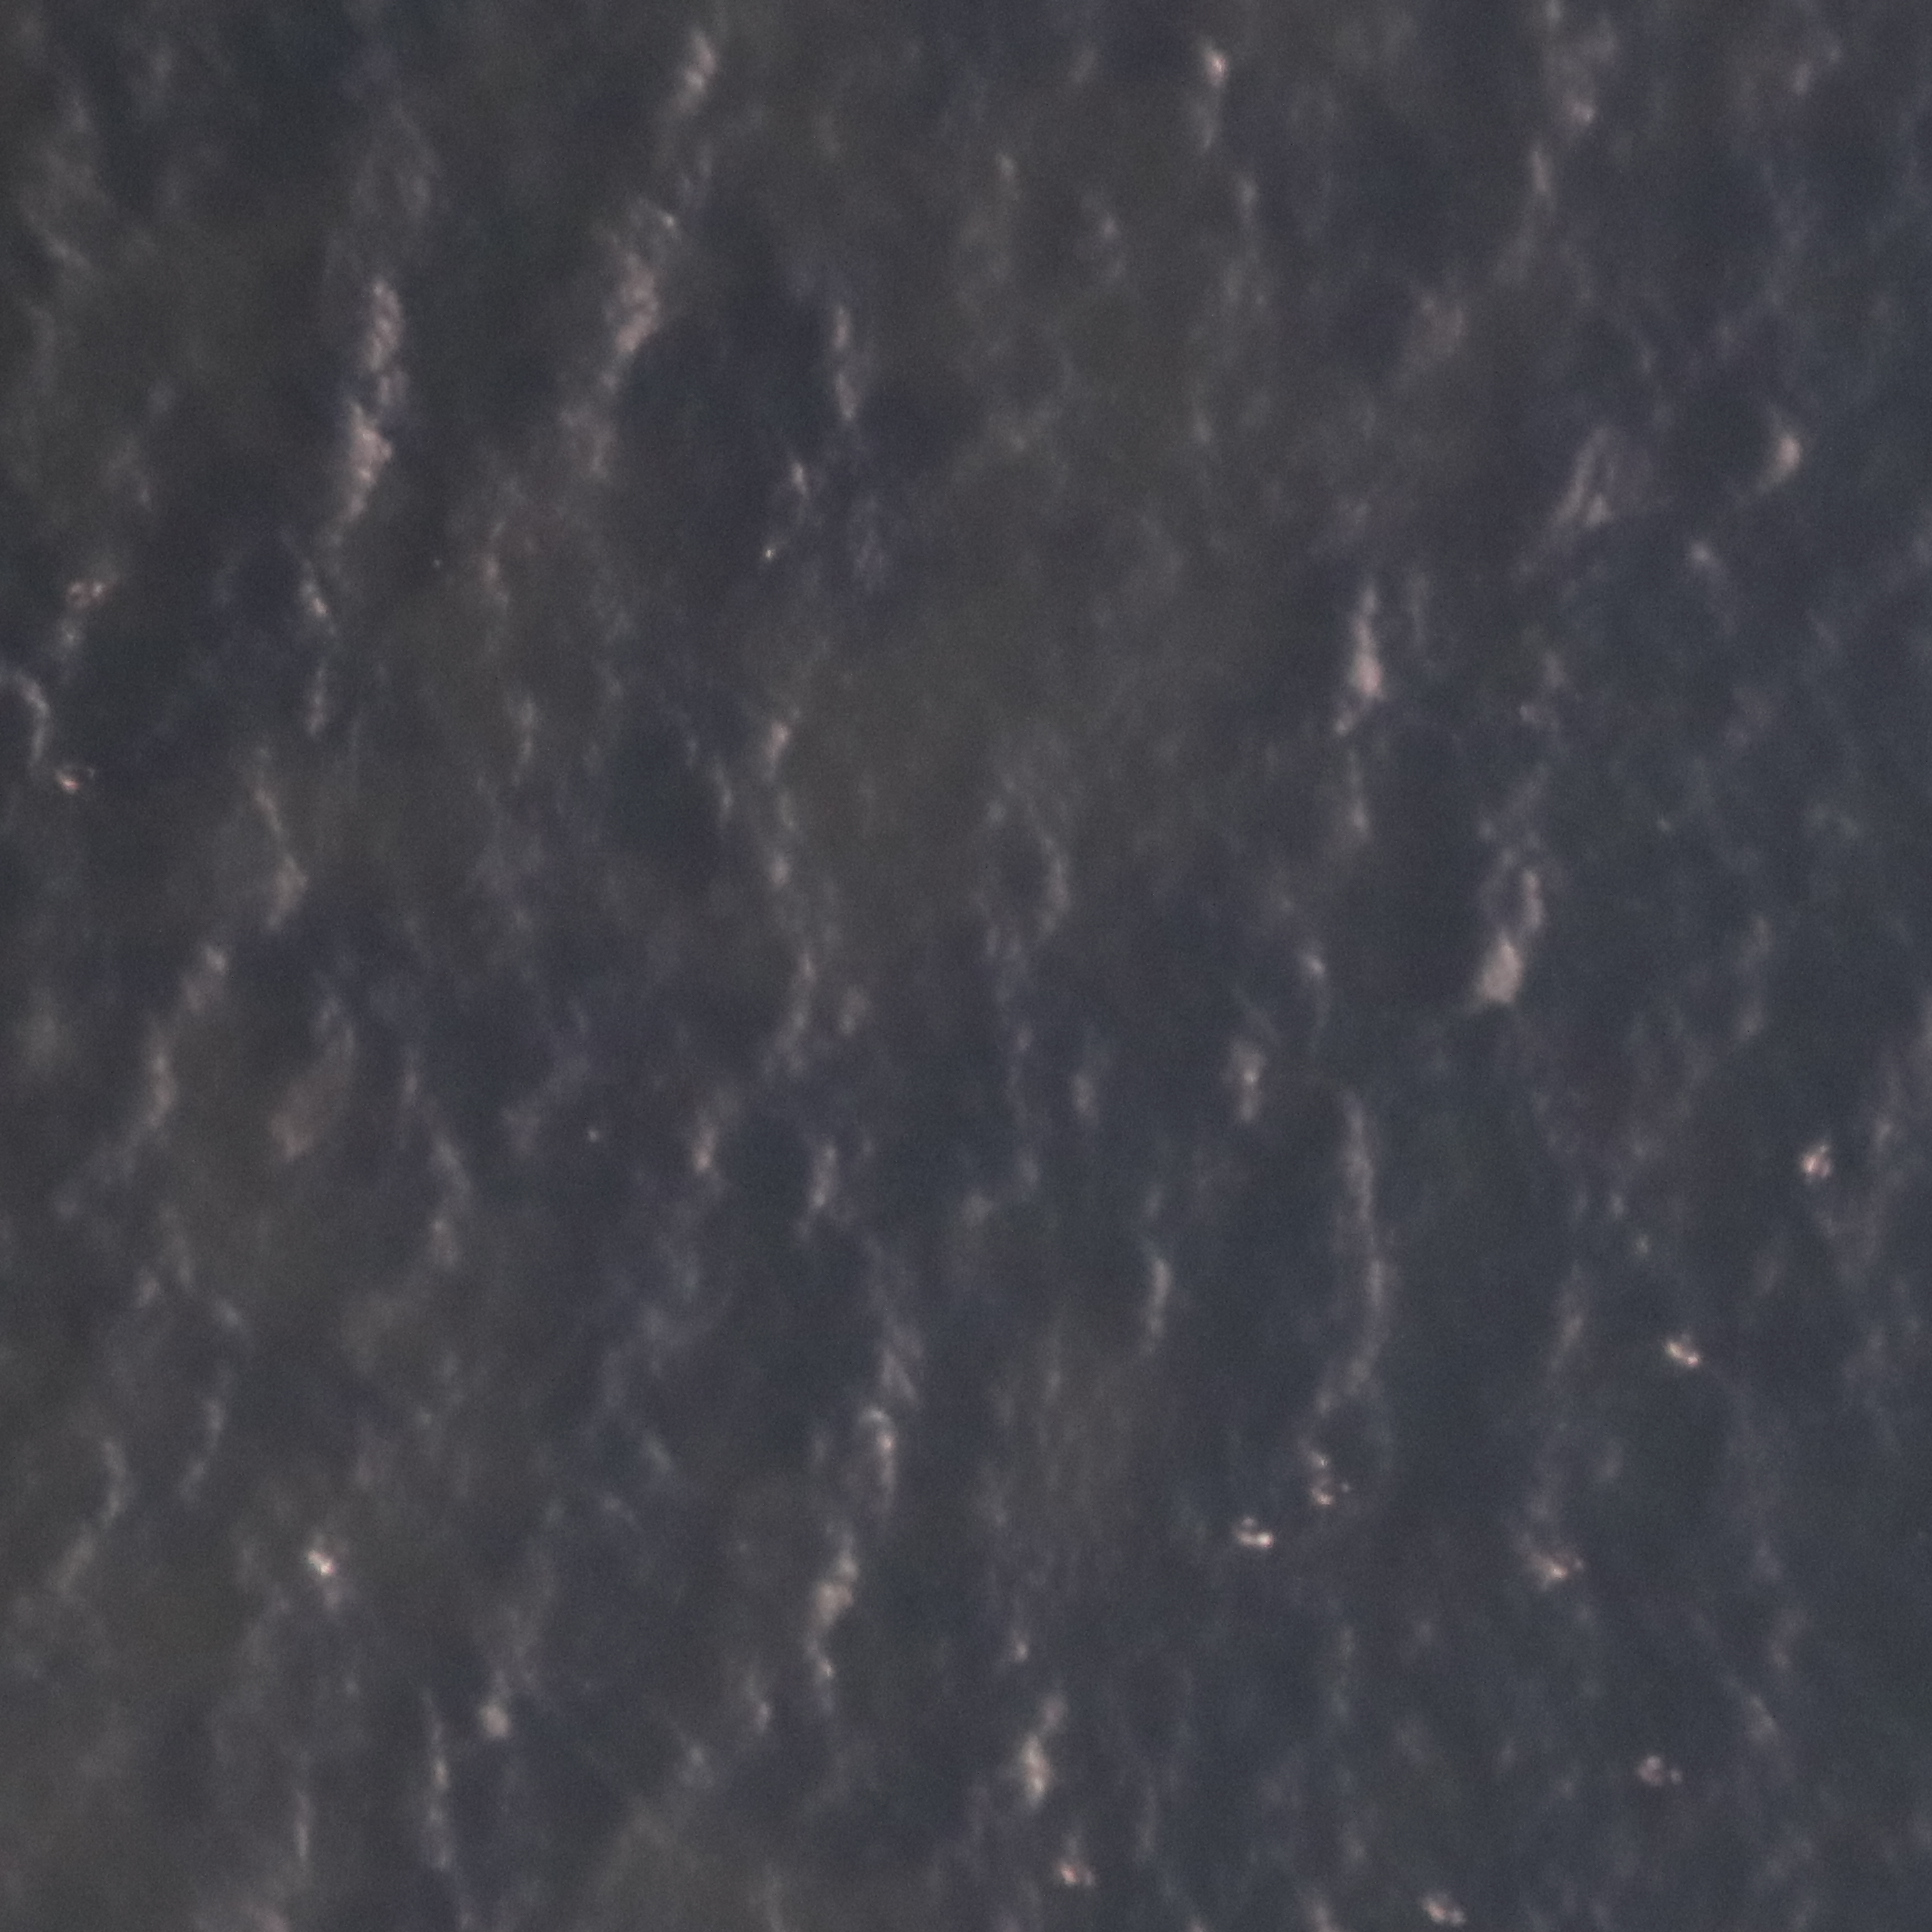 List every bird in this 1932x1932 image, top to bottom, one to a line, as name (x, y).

brant (84, 594)
brant (80, 775)
brant (1816, 1167)
brant (1686, 1347)
brant (1331, 1489)
brant (1251, 1530)
brant (1559, 1566)
brant (1660, 1777)
brant (1073, 1870)
brant (1447, 1910)